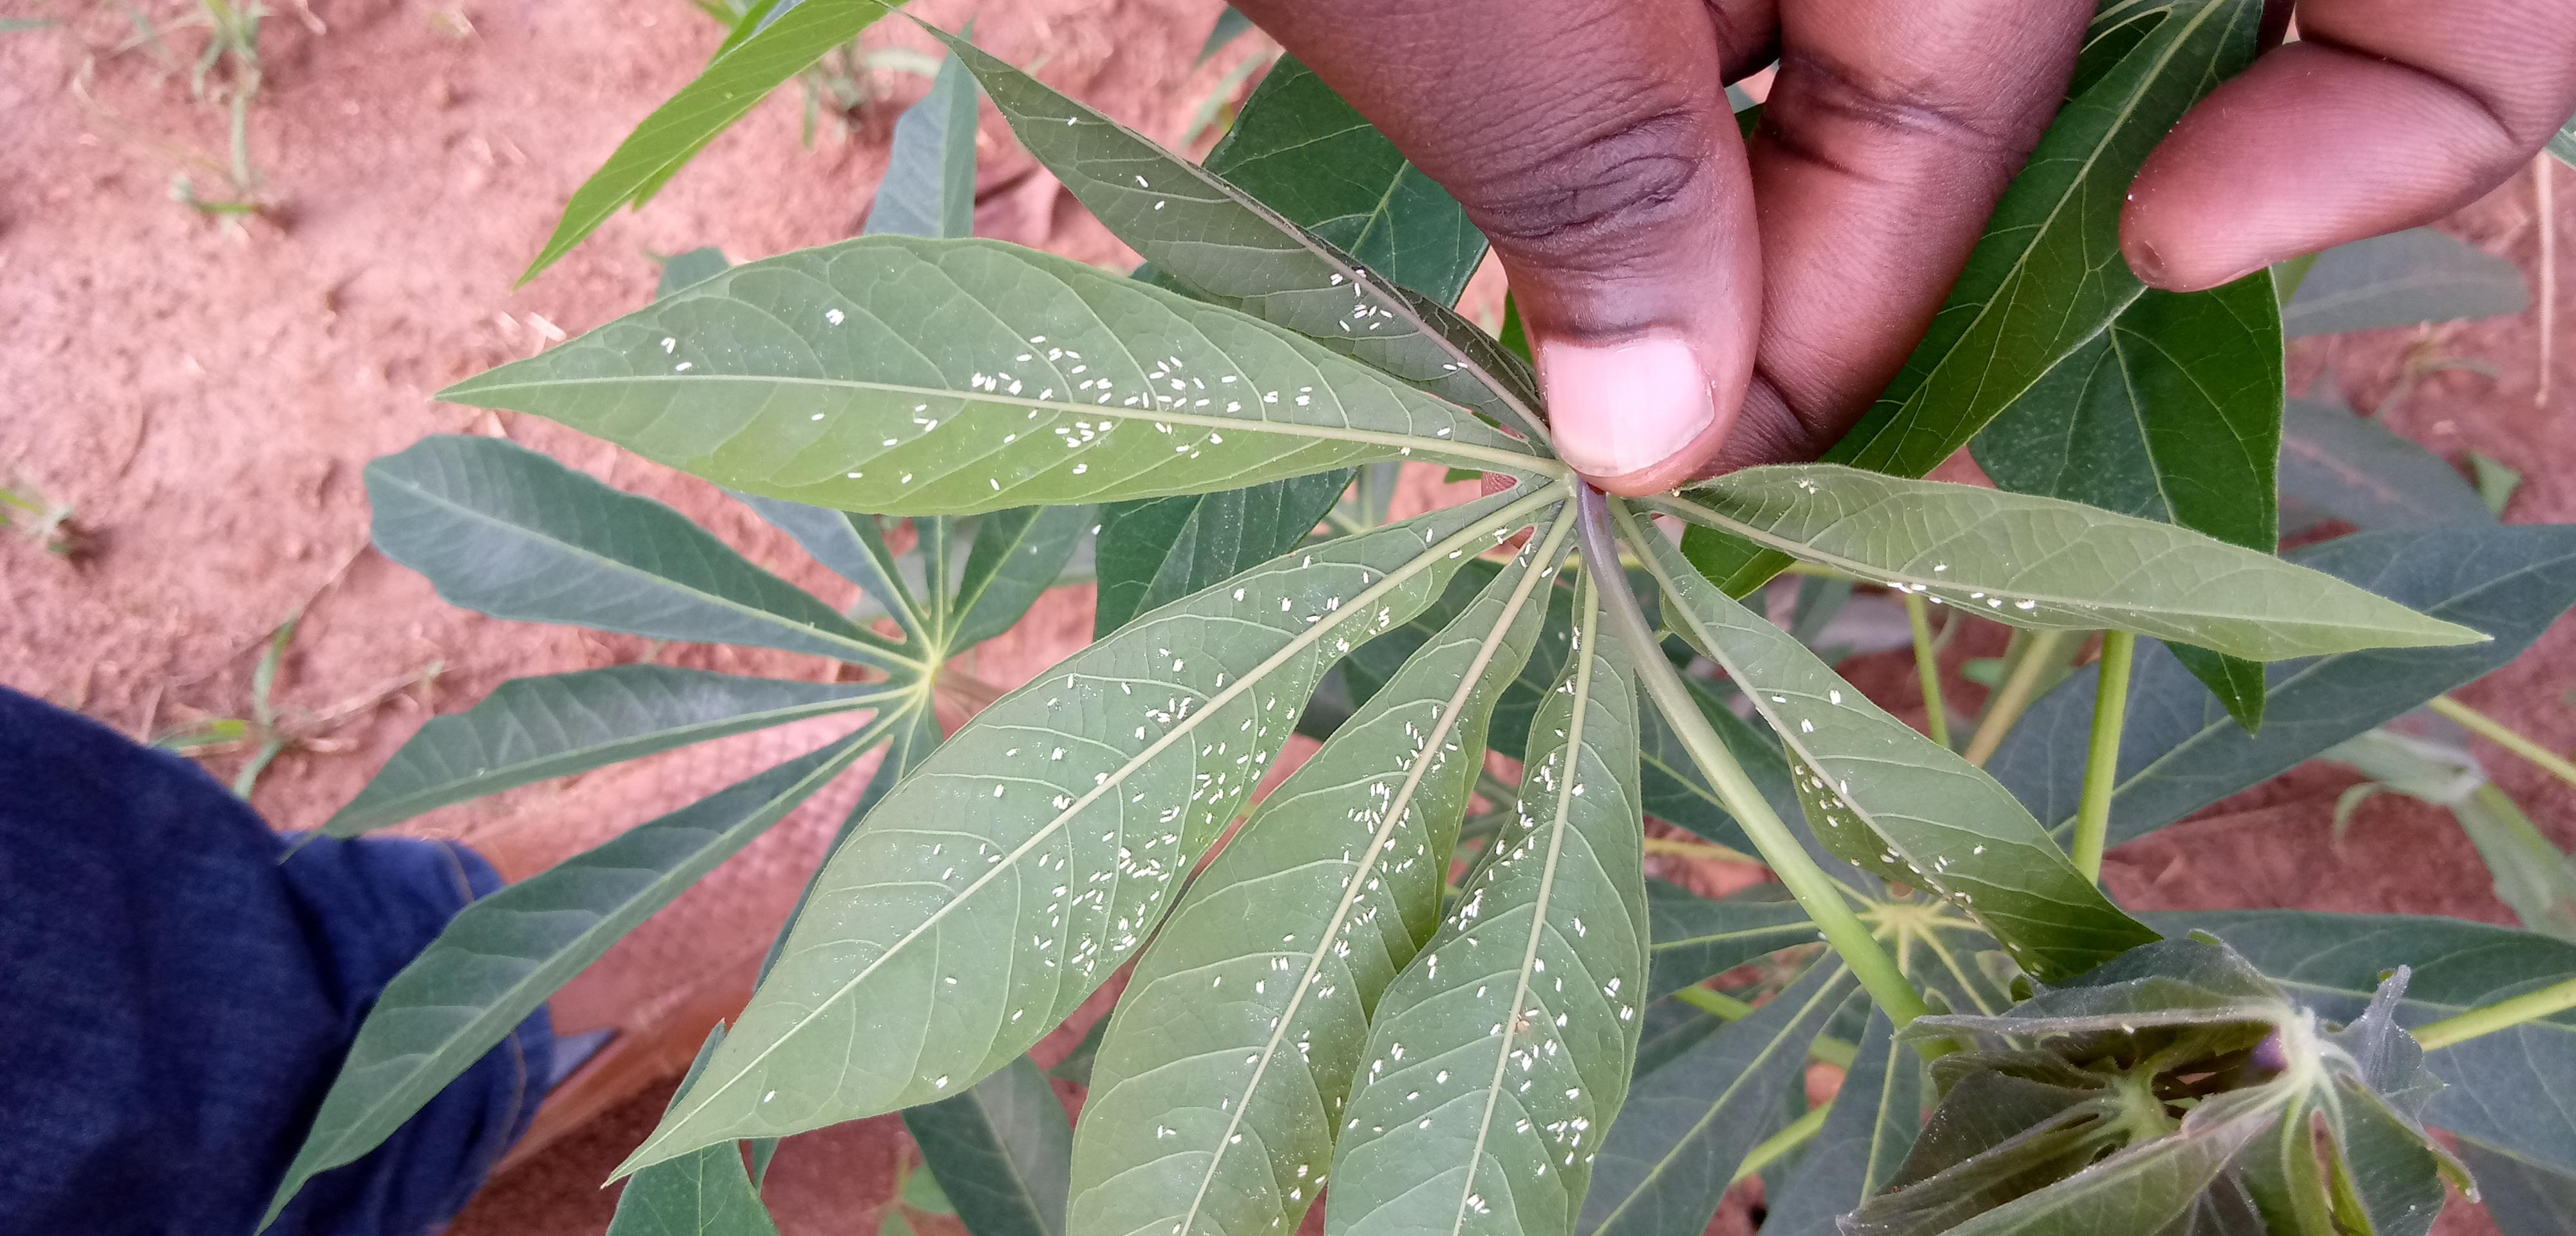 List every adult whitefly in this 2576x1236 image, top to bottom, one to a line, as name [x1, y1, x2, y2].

whitefly [1065, 114, 1082, 128]
whitefly [1133, 171, 1151, 191]
whitefly [1152, 198, 1168, 212]
whitefly [1329, 272, 1341, 281]
whitefly [1331, 276, 1344, 288]
whitefly [1353, 280, 1363, 298]
whitefly [1352, 303, 1369, 311]
whitefly [1368, 304, 1379, 318]
whitefly [824, 307, 840, 320]
whitefly [1379, 308, 1396, 321]
whitefly [1351, 308, 1369, 319]
whitefly [829, 310, 845, 324]
whitefly [835, 314, 846, 326]
whitefly [1338, 318, 1352, 335]
whitefly [1367, 320, 1382, 332]
whitefly [1028, 333, 1048, 346]
whitefly [658, 334, 672, 348]
whitefly [665, 337, 677, 357]
whitefly [1047, 346, 1061, 355]
whitefly [1064, 350, 1083, 360]
whitefly [1014, 350, 1034, 364]
whitefly [1049, 350, 1065, 364]
whitefly [1168, 354, 1185, 370]
whitefly [1155, 359, 1172, 374]
whitefly [1456, 359, 1469, 371]
whitefly [673, 360, 695, 374]
whitefly [1441, 361, 1458, 375]
whitefly [1069, 363, 1088, 377]
whitefly [996, 370, 1012, 382]
whitefly [1148, 371, 1167, 382]
whitefly [970, 371, 981, 383]
whitefly [1218, 371, 1240, 386]
whitefly [984, 375, 992, 392]
whitefly [972, 375, 987, 391]
whitefly [1191, 376, 1207, 392]
whitefly [990, 377, 997, 393]
whitefly [1097, 377, 1110, 386]
whitefly [1171, 377, 1188, 388]
whitefly [1007, 378, 1021, 393]
whitefly [1079, 378, 1095, 392]
whitefly [1097, 381, 1114, 391]
whitefly [1170, 382, 1183, 391]
whitefly [1013, 383, 1023, 397]
whitefly [1298, 384, 1314, 392]
whitefly [1037, 386, 1054, 402]
whitefly [1266, 389, 1280, 397]
whitefly [1141, 390, 1151, 412]
whitefly [1096, 392, 1113, 405]
whitefly [1155, 393, 1173, 405]
whitefly [1294, 394, 1311, 402]
whitefly [1123, 395, 1141, 407]
whitefly [1171, 395, 1188, 409]
whitefly [1262, 395, 1278, 404]
whitefly [1194, 396, 1212, 408]
whitefly [1226, 400, 1240, 407]
whitefly [1296, 400, 1310, 407]
whitefly [913, 402, 930, 415]
whitefly [1226, 405, 1242, 415]
whitefly [1025, 407, 1039, 422]
whitefly [808, 409, 828, 425]
whitefly [911, 416, 931, 426]
whitefly [923, 418, 940, 435]
whitefly [1153, 419, 1166, 435]
whitefly [1074, 420, 1092, 430]
whitefly [1098, 420, 1113, 427]
whitefly [1167, 422, 1175, 437]
whitefly [1052, 424, 1074, 436]
whitefly [1096, 424, 1113, 433]
whitefly [1435, 425, 1452, 438]
whitefly [1079, 429, 1095, 436]
whitefly [1002, 431, 1018, 445]
whitefly [1210, 432, 1225, 443]
whitefly [1081, 436, 1094, 444]
whitefly [880, 436, 901, 449]
whitefly [1065, 436, 1082, 444]
whitefly [1208, 436, 1219, 446]
whitefly [1173, 442, 1192, 455]
whitefly [1066, 442, 1082, 449]
whitefly [1399, 445, 1407, 456]
whitefly [1405, 446, 1412, 458]
whitefly [1188, 448, 1202, 460]
whitefly [1076, 462, 1092, 469]
whitefly [1070, 468, 1087, 476]
whitefly [844, 469, 864, 480]
whitefly [899, 471, 916, 487]
whitefly [988, 476, 1003, 494]
whitefly [1797, 478, 1812, 489]
whitefly [1808, 483, 1819, 496]
whitefly [1671, 489, 1682, 498]
whitefly [1088, 521, 1104, 537]
whitefly [1423, 525, 1435, 545]
whitefly [1492, 527, 1509, 537]
whitefly [1496, 535, 1504, 546]
whitefly [1524, 541, 1533, 556]
whitefly [1446, 547, 1464, 561]
whitefly [1300, 552, 1312, 572]
whitefly [1516, 552, 1529, 569]
whitefly [1932, 563, 1949, 574]
whitefly [1540, 565, 1556, 581]
whitefly [1361, 570, 1372, 585]
whitefly [1886, 579, 1903, 588]
whitefly [1909, 581, 1929, 592]
whitefly [1238, 585, 1248, 603]
whitefly [1900, 587, 1913, 595]
whitefly [1233, 588, 1242, 600]
whitefly [1969, 590, 1984, 599]
whitefly [1332, 594, 1342, 612]
whitefly [1280, 595, 1288, 613]
whitefly [1325, 595, 1332, 611]
whitefly [1927, 595, 1944, 606]
whitefly [1287, 598, 1292, 613]
whitefly [1986, 599, 2002, 610]
whitefly [2014, 600, 2038, 612]
whitefly [1378, 604, 1390, 617]
whitefly [1303, 613, 1323, 624]
whitefly [1378, 614, 1389, 622]
whitefly [1379, 617, 1390, 630]
whitefly [1573, 623, 1582, 637]
whitefly [1367, 626, 1379, 636]
whitefly [1571, 635, 1580, 652]
whitefly [1334, 635, 1345, 648]
whitefly [1342, 639, 1350, 653]
whitefly [1337, 644, 1347, 653]
whitefly [1157, 646, 1171, 658]
whitefly [1171, 657, 1181, 673]
whitefly [1176, 660, 1184, 674]
whitefly [1213, 670, 1228, 689]
whitefly [1065, 672, 1077, 691]
whitefly [1565, 677, 1575, 695]
whitefly [1119, 680, 1134, 698]
whitefly [1555, 686, 1567, 696]
whitefly [1829, 688, 1837, 706]
whitefly [1835, 689, 1843, 706]
whitefly [1769, 694, 1788, 706]
whitefly [1178, 695, 1193, 707]
whitefly [1045, 695, 1058, 709]
whitefly [1168, 695, 1178, 713]
whitefly [1265, 695, 1278, 713]
whitefly [1430, 702, 1439, 721]
whitefly [1175, 704, 1187, 721]
whitefly [1285, 706, 1296, 722]
whitefly [1144, 708, 1160, 718]
whitefly [1157, 711, 1171, 717]
whitefly [1238, 716, 1253, 733]
whitefly [1155, 717, 1171, 724]
whitefly [1804, 717, 1815, 733]
whitefly [1403, 718, 1413, 738]
whitefly [1799, 718, 1808, 735]
whitefly [1257, 723, 1268, 738]
whitefly [1551, 725, 1566, 740]
whitefly [1139, 726, 1148, 742]
whitefly [1133, 726, 1140, 740]
whitefly [1412, 727, 1419, 740]
whitefly [1417, 733, 1426, 751]
whitefly [1217, 740, 1226, 759]
whitefly [1444, 740, 1461, 753]
whitefly [1198, 741, 1214, 760]
whitefly [1005, 745, 1021, 758]
whitefly [1050, 745, 1060, 762]
whitefly [1408, 746, 1421, 759]
whitefly [1057, 747, 1064, 763]
whitefly [1253, 749, 1268, 766]
whitefly [1437, 749, 1447, 764]
whitefly [1548, 749, 1556, 766]
whitefly [1235, 753, 1251, 767]
whitefly [1394, 753, 1405, 769]
whitefly [1401, 756, 1414, 771]
whitefly [1430, 762, 1442, 774]
whitefly [1540, 763, 1546, 778]
whitefly [1794, 763, 1804, 776]
whitefly [1543, 766, 1553, 782]
whitefly [1251, 767, 1262, 783]
whitefly [1095, 769, 1111, 787]
whitefly [1217, 770, 1227, 787]
whitefly [1093, 771, 1107, 781]
whitefly [1195, 772, 1213, 780]
whitefly [1529, 773, 1542, 783]
whitefly [1810, 776, 1824, 791]
whitefly [1544, 776, 1555, 793]
whitefly [1839, 777, 1850, 794]
whitefly [1201, 778, 1213, 789]
whitefly [1376, 778, 1381, 797]
whitefly [1381, 781, 1385, 796]
whitefly [1799, 781, 1812, 794]
whitefly [1369, 782, 1376, 798]
whitefly [992, 782, 1003, 798]
whitefly [1570, 783, 1584, 795]
whitefly [1228, 783, 1242, 799]
whitefly [1384, 785, 1392, 800]
whitefly [997, 785, 1005, 799]
whitefly [1217, 787, 1226, 801]
whitefly [1574, 787, 1586, 798]
whitefly [1191, 787, 1206, 801]
whitefly [1130, 790, 1146, 804]
whitefly [1057, 792, 1063, 810]
whitefly [1206, 792, 1220, 806]
whitefly [1051, 795, 1058, 809]
whitefly [1063, 796, 1072, 811]
whitefly [1830, 796, 1846, 809]
whitefly [1516, 796, 1525, 814]
whitefly [1816, 797, 1830, 811]
whitefly [1380, 800, 1389, 815]
whitefly [1172, 804, 1180, 818]
whitefly [1401, 805, 1412, 821]
whitefly [1344, 806, 1355, 821]
whitefly [1363, 807, 1372, 822]
whitefly [1160, 808, 1173, 818]
whitefly [1352, 809, 1365, 825]
whitefly [1371, 809, 1383, 825]
whitefly [1203, 811, 1217, 828]
whitefly [1518, 812, 1528, 827]
whitefly [1824, 814, 1841, 829]
whitefly [1158, 816, 1173, 825]
whitefly [1524, 816, 1535, 822]
whitefly [1397, 818, 1410, 831]
whitefly [1365, 819, 1377, 835]
whitefly [1522, 821, 1535, 829]
whitefly [1101, 829, 1116, 844]
whitefly [1160, 832, 1174, 841]
whitefly [1526, 833, 1537, 853]
whitefly [1164, 834, 1179, 847]
whitefly [1144, 837, 1159, 851]
whitefly [1381, 837, 1396, 849]
whitefly [1497, 839, 1506, 848]
whitefly [931, 841, 942, 857]
whitefly [976, 841, 990, 858]
whitefly [1387, 841, 1397, 855]
whitefly [1417, 841, 1426, 858]
whitefly [1972, 842, 1987, 857]
whitefly [1495, 843, 1506, 857]
whitefly [1884, 845, 1902, 859]
whitefly [1120, 845, 1133, 857]
whitefly [1512, 846, 1524, 857]
whitefly [1341, 847, 1352, 866]
whitefly [1036, 851, 1050, 872]
whitefly [1515, 851, 1524, 863]
whitefly [985, 852, 1002, 865]
whitefly [1118, 852, 1129, 859]
whitefly [1177, 853, 1188, 869]
whitefly [1877, 853, 1896, 866]
whitefly [1938, 854, 1949, 867]
whitefly [1054, 856, 1069, 874]
whitefly [1401, 856, 1415, 870]
whitefly [1119, 857, 1132, 871]
whitefly [1847, 857, 1861, 868]
whitefly [1148, 857, 1162, 870]
whitefly [1380, 859, 1388, 876]
whitefly [1499, 859, 1513, 869]
whitefly [1125, 860, 1139, 876]
whitefly [1394, 860, 1403, 875]
whitefly [1934, 861, 1944, 875]
whitefly [1906, 862, 1922, 876]
whitefly [940, 864, 956, 883]
whitefly [1485, 867, 1498, 883]
whitefly [1130, 868, 1144, 880]
whitefly [1147, 869, 1160, 877]
whitefly [1157, 870, 1171, 883]
whitefly [1087, 870, 1101, 884]
whitefly [1099, 870, 1114, 884]
whitefly [1339, 873, 1350, 889]
whitefly [1365, 877, 1378, 892]
whitefly [1372, 880, 1380, 892]
whitefly [1050, 885, 1067, 895]
whitefly [1085, 886, 1097, 902]
whitefly [1473, 886, 1484, 895]
whitefly [1095, 887, 1104, 905]
whitefly [1149, 887, 1161, 904]
whitefly [1054, 888, 1068, 899]
whitefly [1953, 890, 1965, 898]
whitefly [1350, 892, 1365, 904]
whitefly [1070, 893, 1084, 908]
whitefly [1965, 893, 1975, 905]
whitefly [1472, 894, 1483, 906]
whitefly [1045, 901, 1059, 915]
whitefly [1135, 902, 1148, 916]
whitefly [1089, 903, 1105, 912]
whitefly [1459, 904, 1468, 919]
whitefly [1468, 904, 1473, 915]
whitefly [1472, 904, 1481, 920]
whitefly [1368, 904, 1379, 921]
whitefly [1362, 910, 1369, 925]
whitefly [1050, 913, 1060, 931]
whitefly [1572, 914, 1582, 932]
whitefly [1133, 915, 1146, 930]
whitefly [1353, 915, 1364, 928]
whitefly [1444, 915, 1458, 927]
whitefly [1123, 917, 1130, 932]
whitefly [1456, 917, 1469, 932]
whitefly [1117, 917, 1126, 931]
whitefly [1343, 919, 1353, 937]
whitefly [1578, 924, 1587, 939]
whitefly [1280, 930, 1297, 944]
whitefly [1122, 932, 1134, 944]
whitefly [1031, 933, 1040, 948]
whitefly [1126, 935, 1137, 950]
whitefly [1464, 936, 1480, 948]
whitefly [1039, 937, 1054, 952]
whitefly [1077, 937, 1093, 953]
whitefly [1332, 938, 1342, 955]
whitefly [1340, 938, 1349, 953]
whitefly [1086, 941, 1098, 957]
whitefly [1112, 944, 1126, 952]
whitefly [1338, 948, 1352, 960]
whitefly [1426, 951, 1438, 967]
whitefly [1070, 953, 1086, 966]
whitefly [1267, 955, 1278, 973]
whitefly [1282, 955, 1293, 971]
whitefly [1533, 955, 1540, 973]
whitefly [1278, 956, 1284, 973]
whitefly [1540, 956, 1547, 973]
whitefly [1042, 957, 1058, 969]
whitefly [1086, 957, 1095, 973]
whitefly [1427, 965, 1437, 982]
whitefly [1082, 969, 1090, 977]
whitefly [1310, 970, 1323, 986]
whitefly [1553, 973, 1564, 994]
whitefly [1211, 974, 1222, 991]
whitefly [943, 975, 959, 988]
whitefly [1607, 977, 1617, 988]
whitefly [1260, 978, 1266, 997]
whitefly [1612, 978, 1621, 991]
whitefly [1255, 979, 1260, 995]
whitefly [1473, 983, 1488, 1001]
whitefly [1326, 984, 1337, 998]
whitefly [1602, 986, 1616, 998]
whitefly [1316, 986, 1327, 1000]
whitefly [1618, 1004, 1629, 1021]
whitefly [1522, 1006, 1543, 1018]
whitefly [1624, 1006, 1634, 1022]
whitefly [1010, 1007, 1027, 1024]
whitefly [1555, 1011, 1565, 1027]
whitefly [1267, 1015, 1281, 1031]
whitefly [1562, 1015, 1569, 1028]
whitefly [1488, 1021, 1502, 1038]
whitefly [2120, 1021, 2137, 1035]
whitefly [1301, 1027, 1312, 1040]
whitefly [1543, 1036, 1553, 1052]
whitefly [1390, 1040, 1399, 1057]
whitefly [1531, 1040, 1541, 1060]
whitefly [1296, 1041, 1313, 1047]
whitefly [1548, 1041, 1557, 1057]
whitefly [1298, 1046, 1310, 1055]
whitefly [1394, 1046, 1406, 1062]
whitefly [1506, 1047, 1524, 1059]
whitefly [1520, 1051, 1529, 1067]
whitefly [1245, 1053, 1258, 1066]
whitefly [1301, 1053, 1313, 1066]
whitefly [1374, 1056, 1383, 1074]
whitefly [1523, 1056, 1533, 1072]
whitefly [1371, 1058, 1379, 1069]
whitefly [1367, 1069, 1378, 1087]
whitefly [1435, 1069, 1447, 1083]
whitefly [933, 1074, 949, 1087]
whitefly [1439, 1074, 1448, 1085]
whitefly [1518, 1078, 1532, 1095]
whitefly [938, 1079, 950, 1089]
whitefly [1564, 1087, 1580, 1096]
whitefly [762, 1087, 779, 1107]
whitefly [1402, 1089, 1421, 1104]
whitefly [1567, 1092, 1580, 1101]
whitefly [1334, 1094, 1345, 1110]
whitefly [1220, 1096, 1230, 1113]
whitefly [1416, 1114, 1433, 1131]
whitefly [1344, 1114, 1361, 1130]
whitefly [1571, 1114, 1584, 1130]
whitefly [1515, 1116, 1527, 1128]
whitefly [1557, 1118, 1570, 1133]
whitefly [1577, 1118, 1591, 1132]
whitefly [1546, 1121, 1560, 1132]
whitefly [1156, 1122, 1164, 1141]
whitefly [1516, 1122, 1531, 1134]
whitefly [1369, 1124, 1385, 1133]
whitefly [1164, 1127, 1179, 1138]
whitefly [1555, 1131, 1566, 1144]
whitefly [1571, 1132, 1582, 1147]
whitefly [1229, 1132, 1244, 1143]
whitefly [1233, 1137, 1243, 1145]
whitefly [1564, 1149, 1576, 1166]
whitefly [1584, 1150, 1595, 1165]
whitefly [1532, 1161, 1547, 1177]
whitefly [1298, 1163, 1311, 1168]
whitefly [1298, 1168, 1309, 1174]
whitefly [1296, 1171, 1309, 1179]
whitefly [1314, 1173, 1329, 1185]
whitefly [1288, 1186, 1301, 1199]
whitefly [1294, 1189, 1303, 1201]
whitefly [1464, 1192, 1479, 1205]
whitefly [1470, 1196, 1481, 1208]
whitefly [1474, 1198, 1487, 1212]
whitefly [1478, 1207, 1493, 1215]
whitefly [1271, 1214, 1282, 1228]
whitefly [1171, 1220, 1184, 1235]